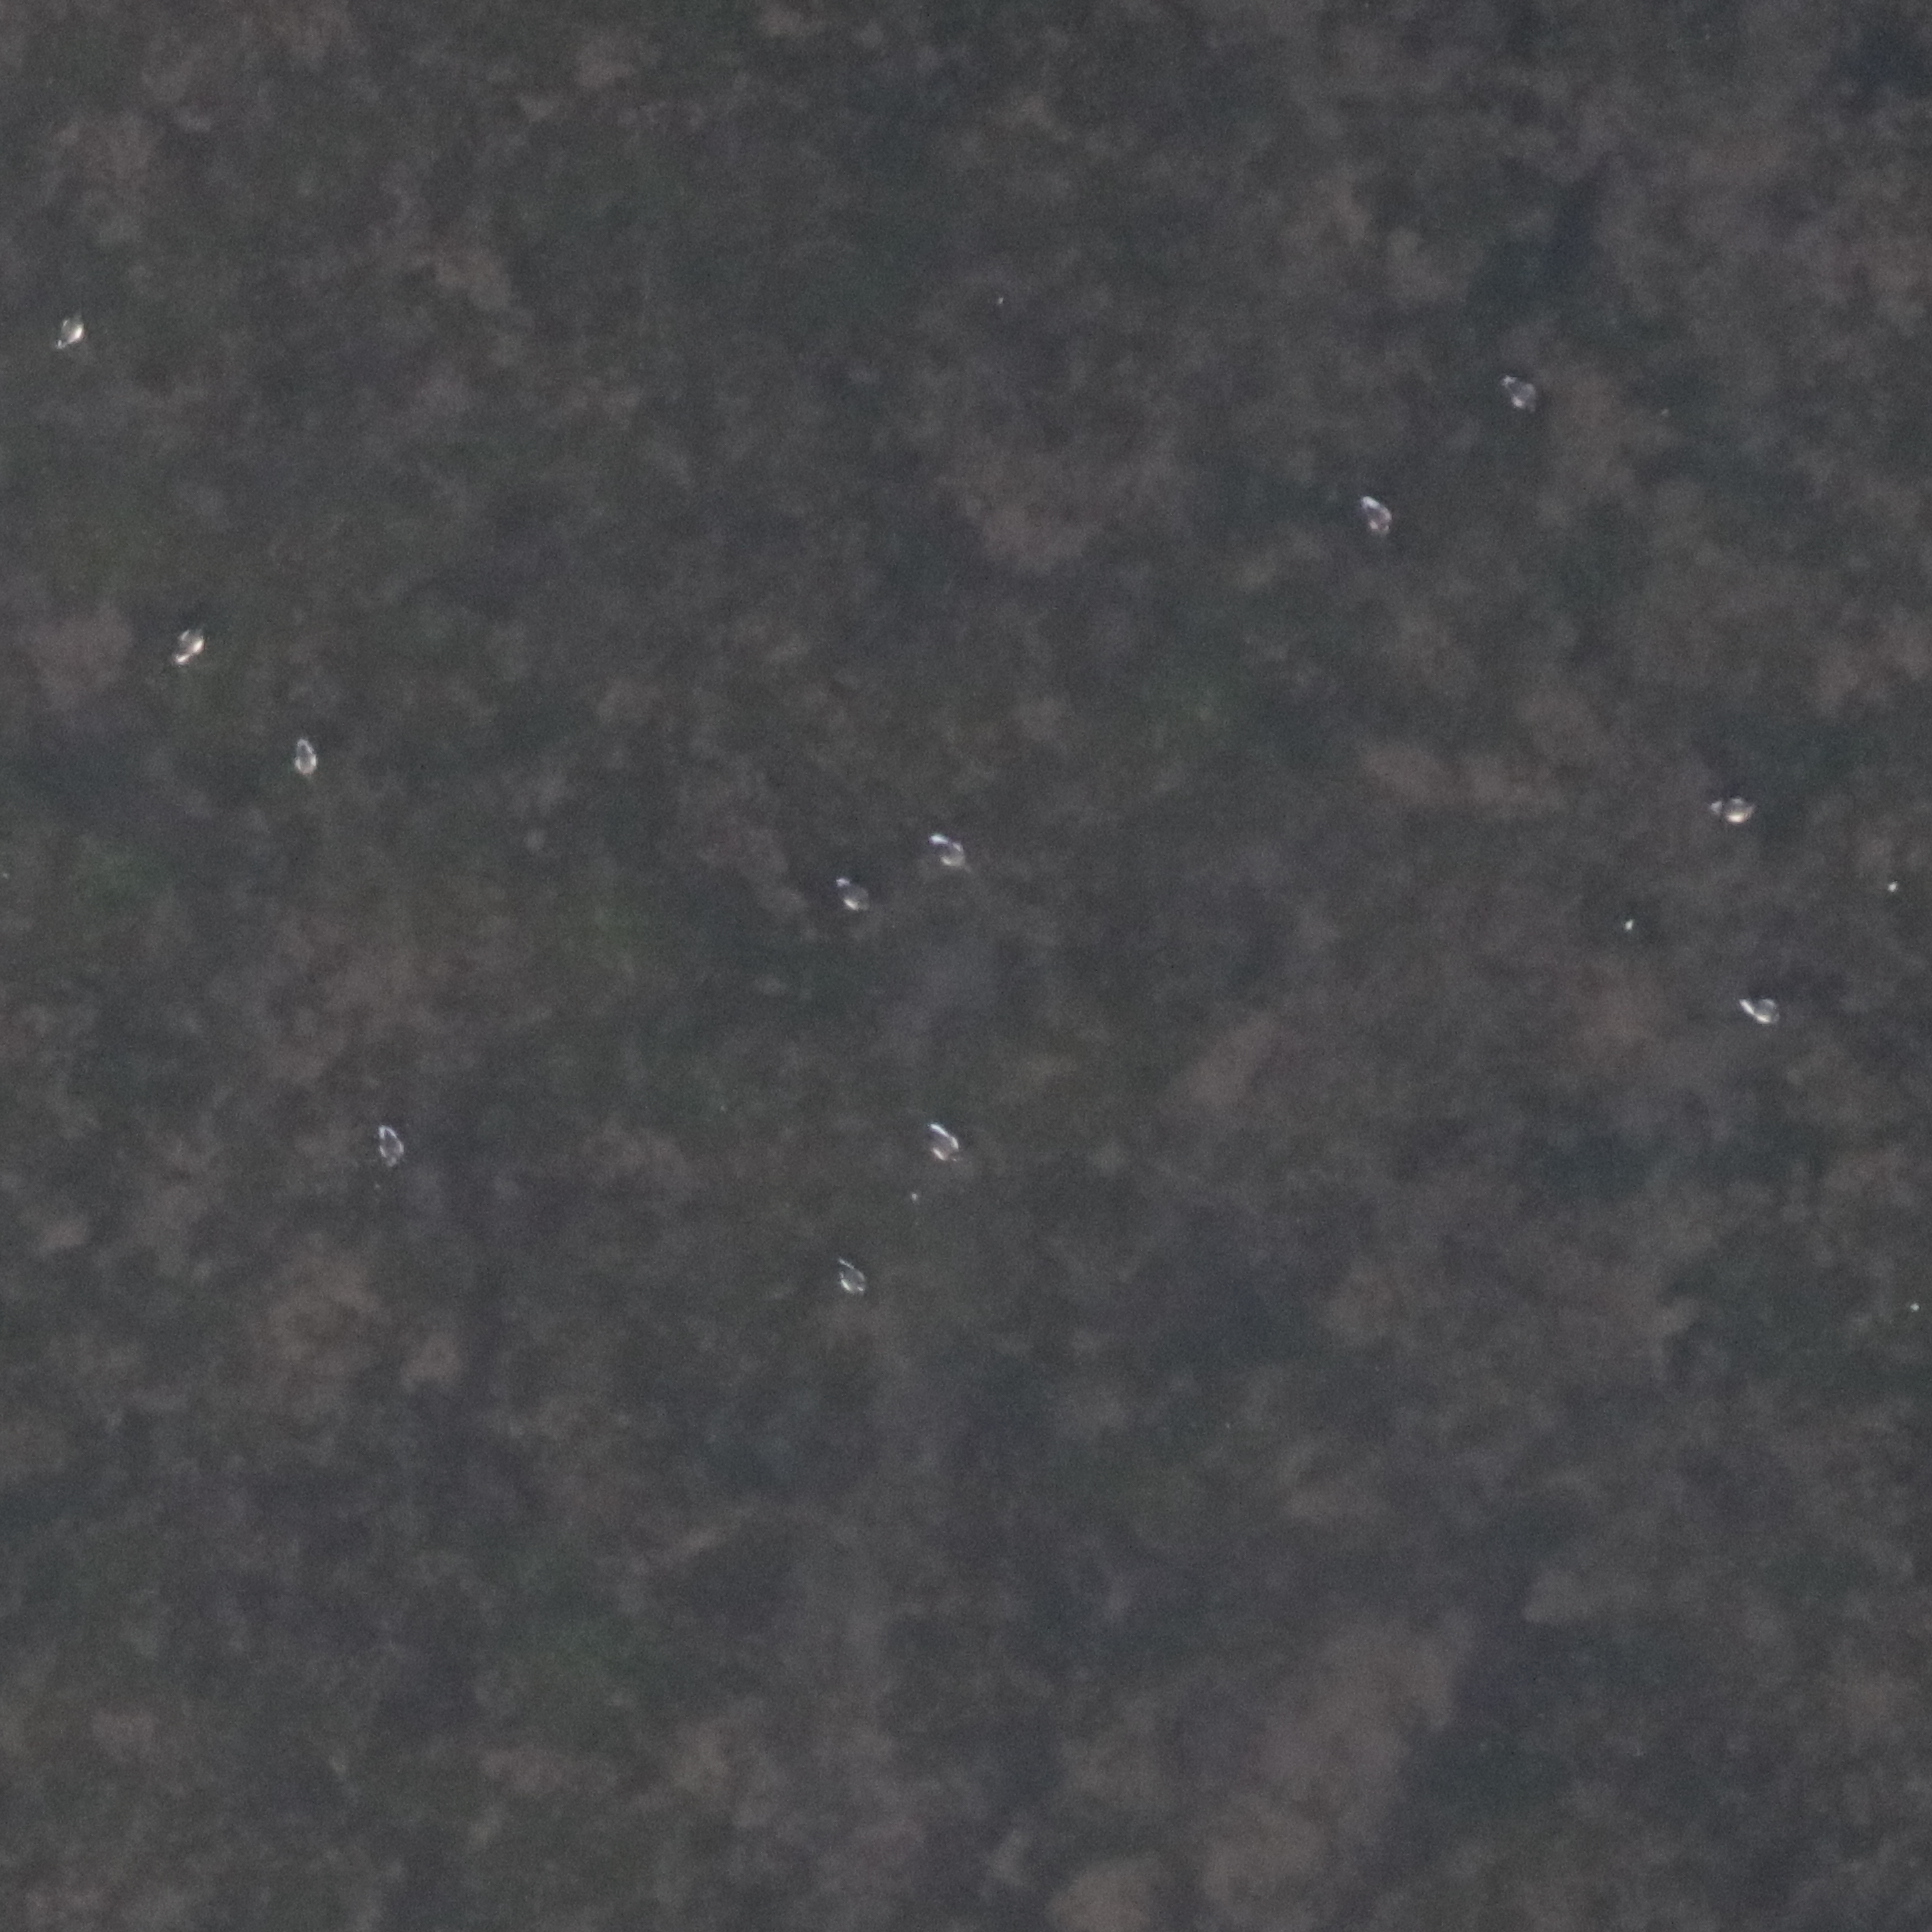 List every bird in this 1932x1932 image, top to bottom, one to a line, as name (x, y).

brant (70, 331)
brant (1521, 393)
brant (1376, 517)
brant (188, 645)
brant (306, 762)
brant (1734, 808)
brant (950, 853)
brant (853, 895)
brant (1762, 1010)
brant (945, 1145)
brant (390, 1147)
brant (851, 1277)